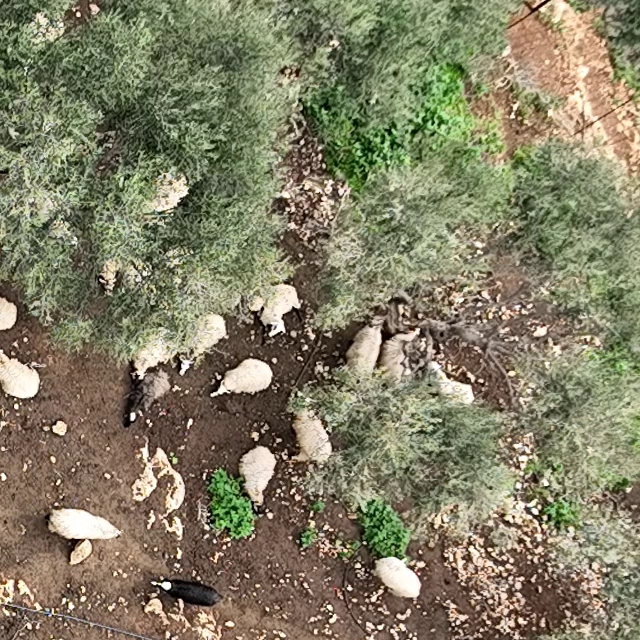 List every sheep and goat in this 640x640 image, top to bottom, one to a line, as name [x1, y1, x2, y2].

sheep [6, 11, 66, 62]
sheep [144, 165, 189, 214]
sheep [0, 211, 6, 277]
sheep [0, 277, 18, 330]
sheep [262, 284, 301, 338]
sheep [342, 304, 386, 385]
sheep [178, 314, 229, 373]
sheep [381, 326, 420, 383]
sheep [130, 329, 177, 384]
sheep [0, 345, 41, 400]
sheep [208, 356, 275, 398]
sheep [426, 362, 475, 407]
sheep [122, 369, 170, 427]
sheep [290, 389, 334, 466]
sheep [240, 447, 277, 516]
sheep [46, 506, 124, 541]
sheep [362, 555, 422, 601]
sheep [150, 580, 222, 605]